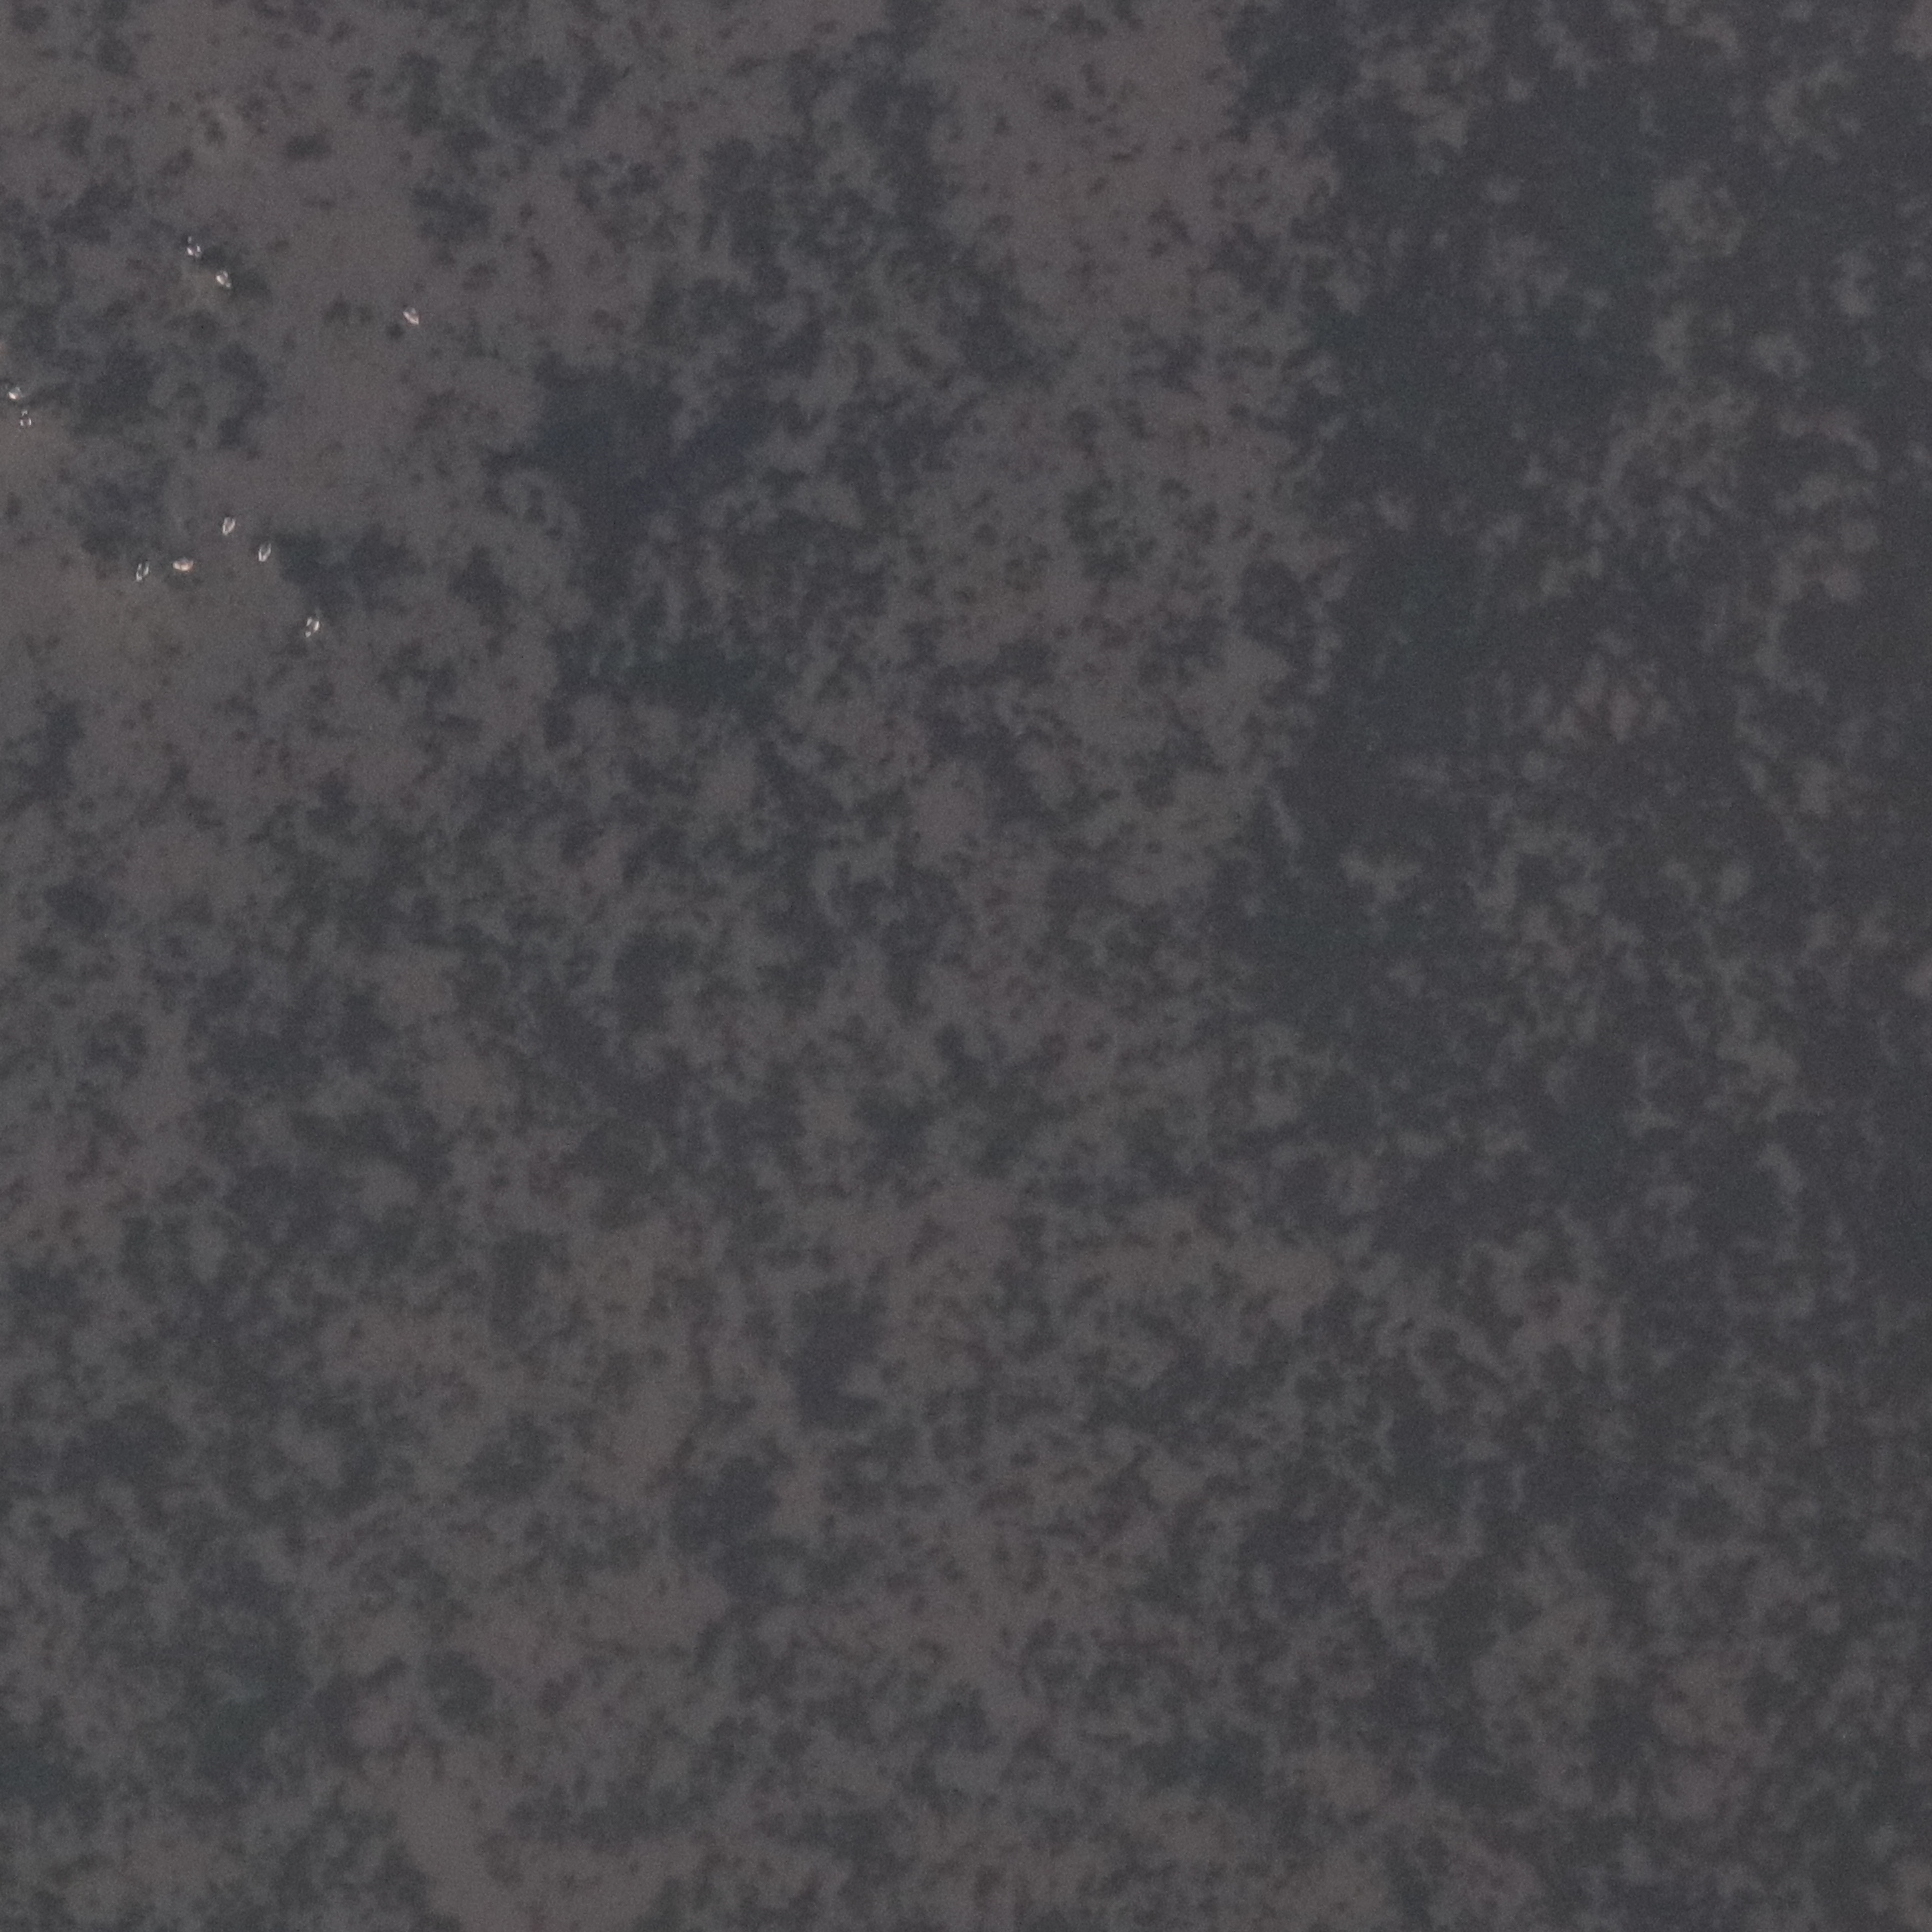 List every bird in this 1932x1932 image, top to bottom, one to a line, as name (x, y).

brant (194, 250)
brant (224, 279)
brant (411, 315)
brant (14, 392)
brant (26, 421)
brant (229, 524)
brant (265, 551)
brant (184, 561)
brant (142, 571)
brant (313, 625)